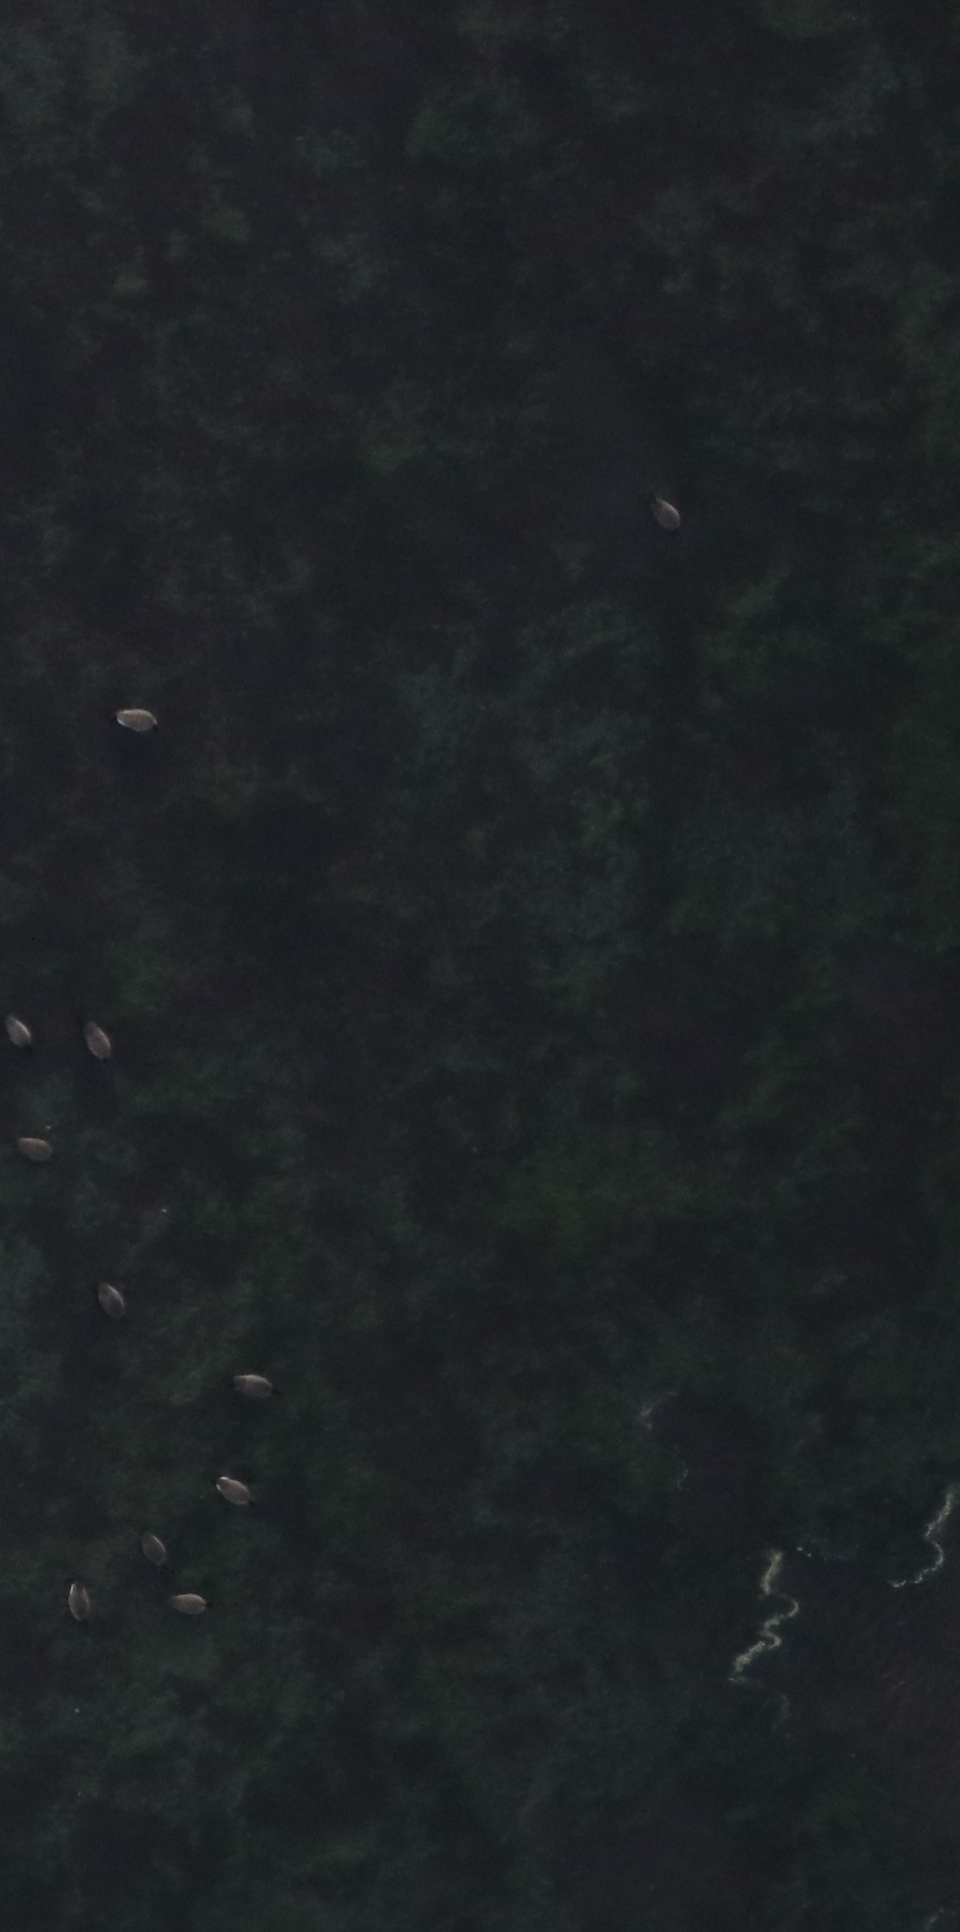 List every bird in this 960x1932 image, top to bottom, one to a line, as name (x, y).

Canada goose (667, 516)
Canada goose (137, 719)
Canada goose (17, 1031)
Canada goose (98, 1044)
Canada goose (37, 1148)
Canada goose (111, 1302)
Canada goose (252, 1387)
Canada goose (235, 1491)
Canada goose (159, 1551)
Canada goose (79, 1602)
Canada goose (187, 1605)